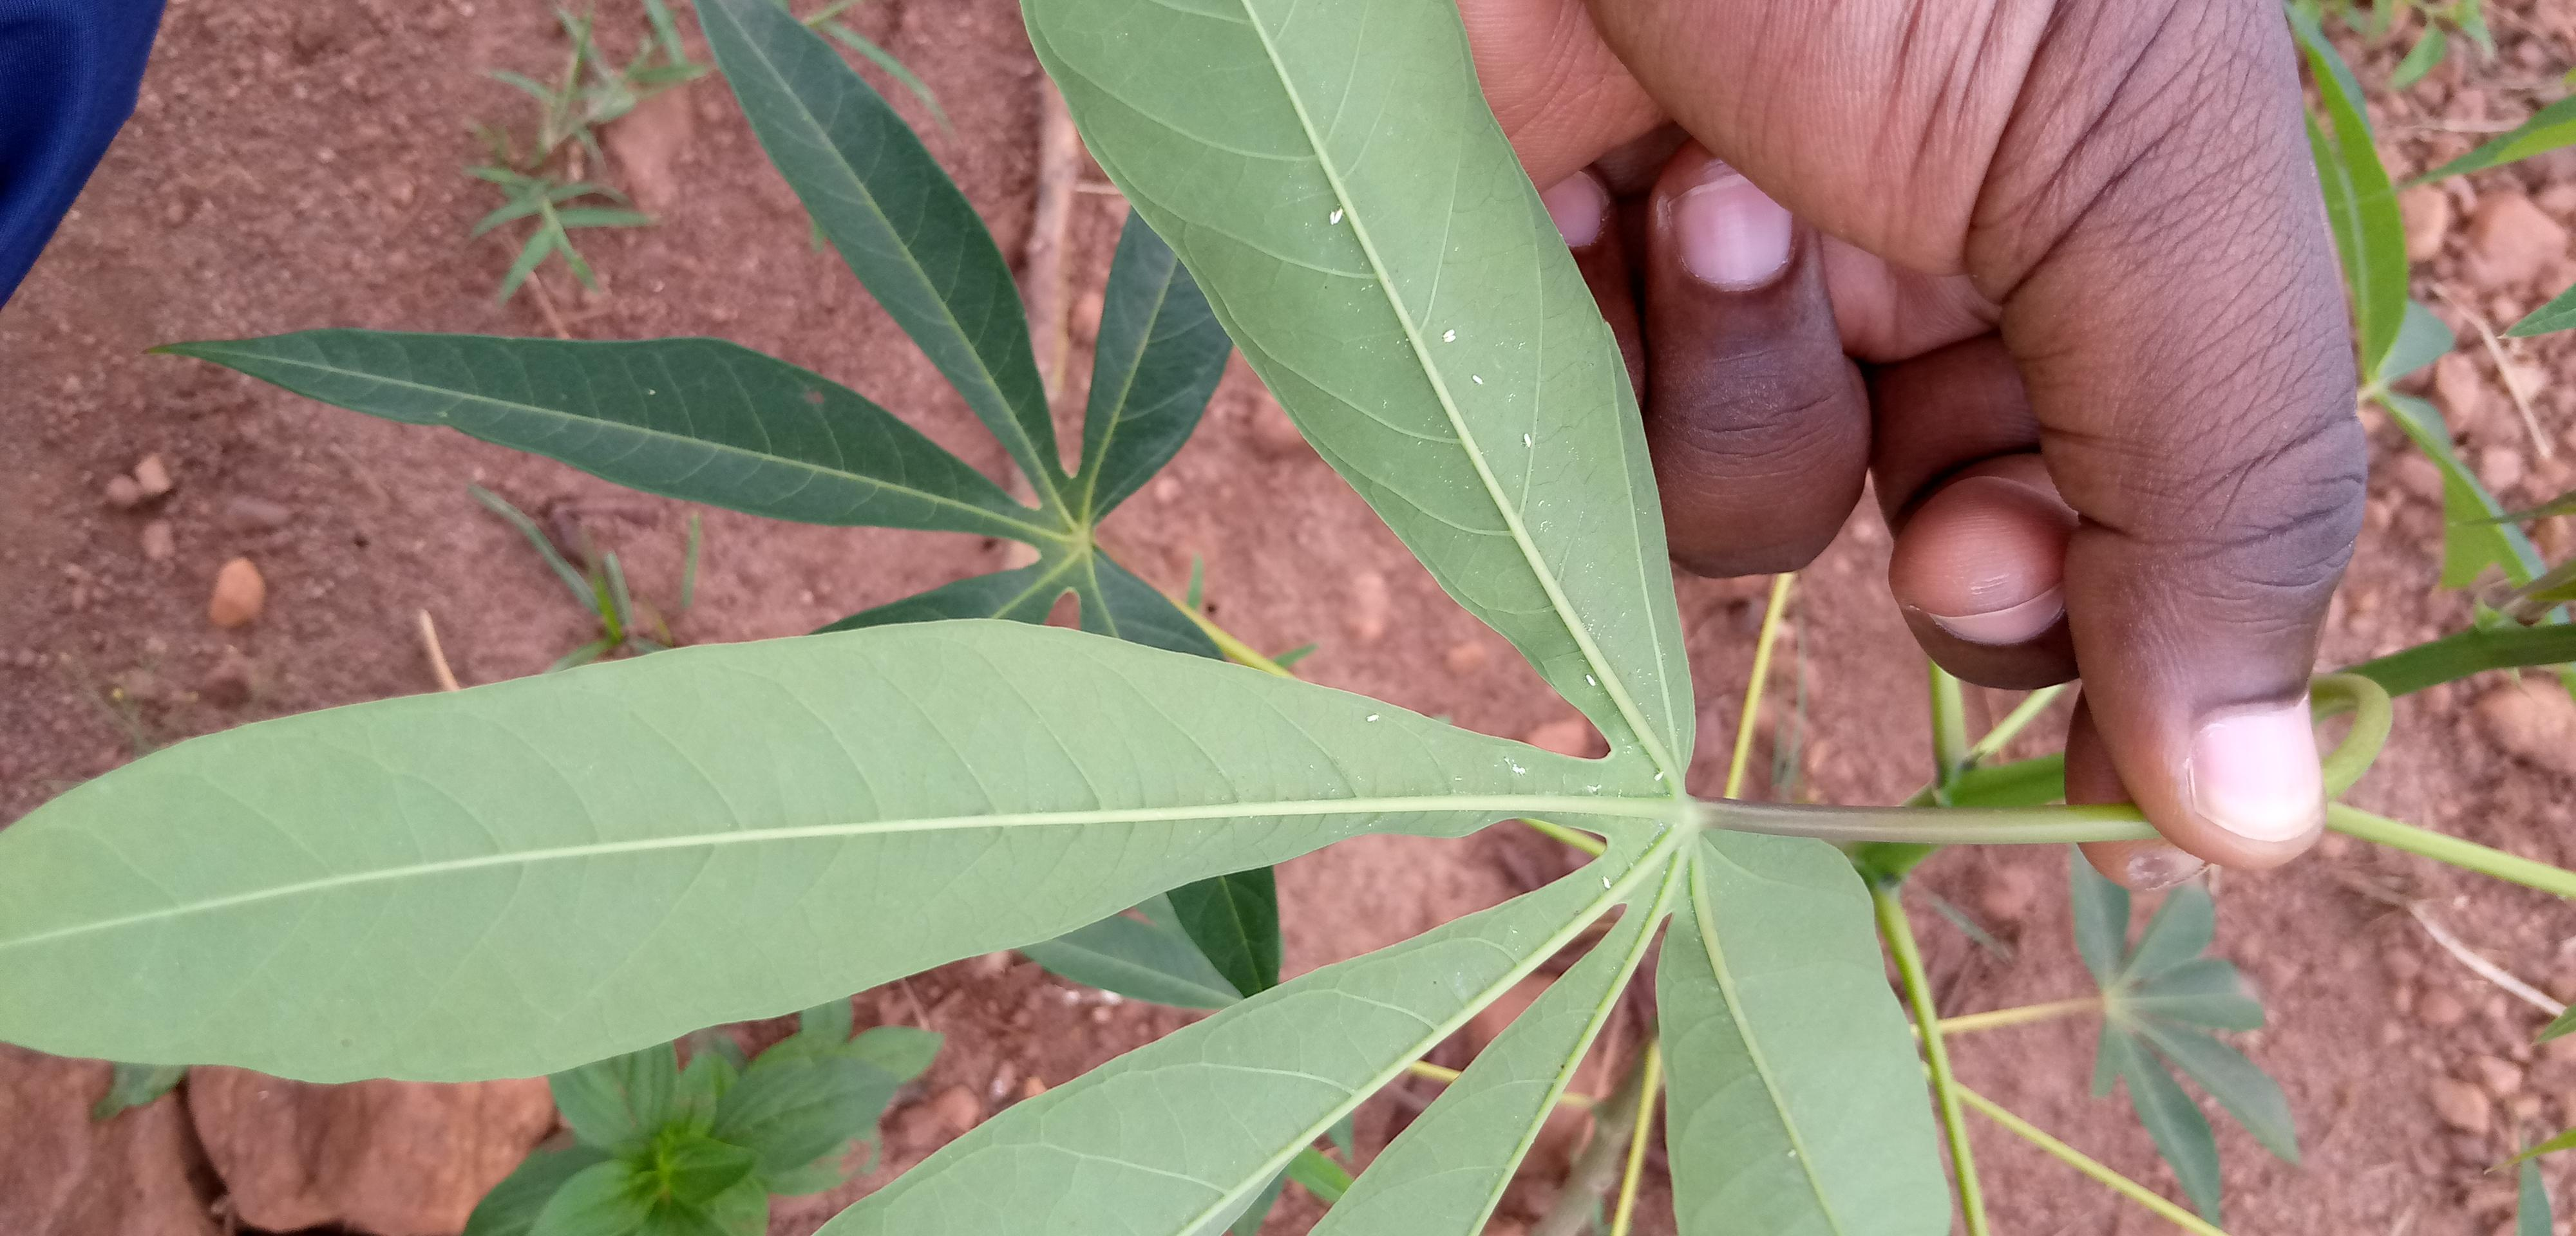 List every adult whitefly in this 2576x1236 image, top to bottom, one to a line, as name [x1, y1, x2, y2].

whitefly [1334, 207, 1344, 227]
whitefly [1329, 210, 1334, 227]
whitefly [1441, 328, 1456, 339]
whitefly [1443, 334, 1458, 344]
whitefly [1468, 373, 1487, 388]
whitefly [1520, 429, 1535, 450]
whitefly [1584, 671, 1599, 689]
whitefly [1364, 711, 1381, 724]
whitefly [1510, 762, 1528, 776]
whitefly [1651, 767, 1668, 782]
whitefly [1598, 874, 1615, 891]